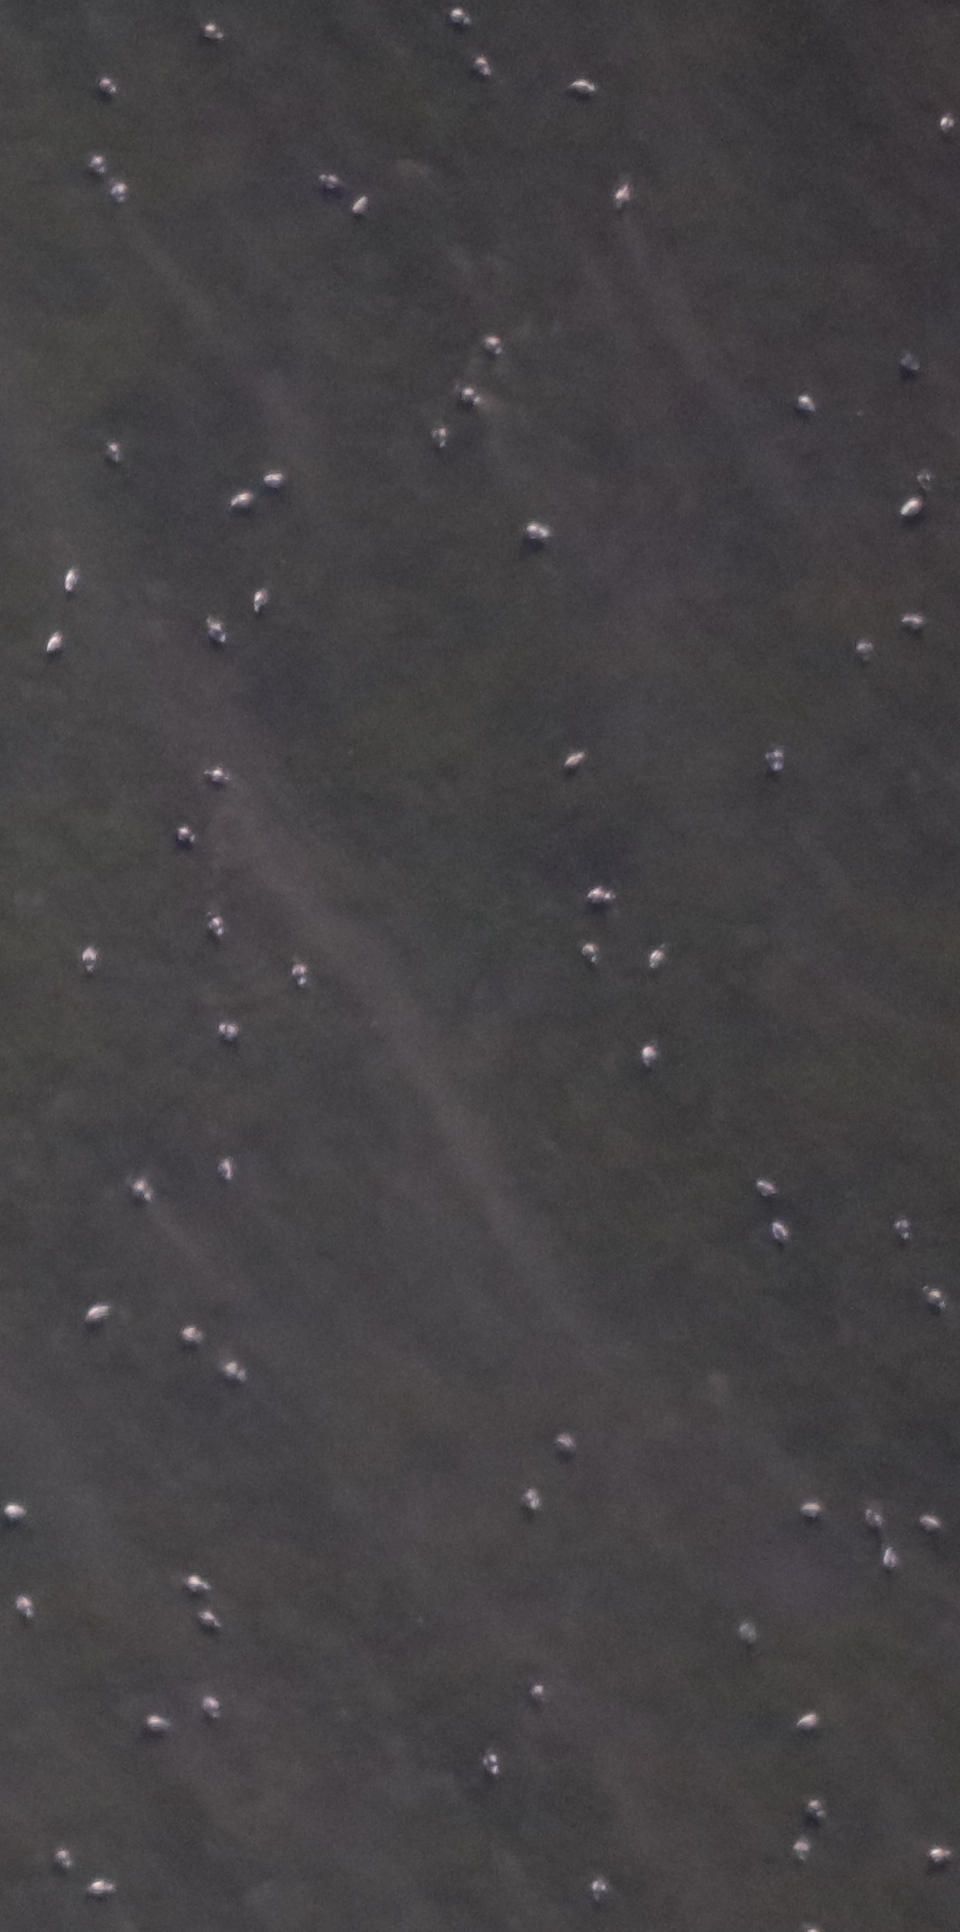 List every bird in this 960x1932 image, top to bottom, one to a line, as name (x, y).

brant (465, 22)
brant (212, 25)
brant (494, 67)
brant (578, 83)
brant (114, 87)
brant (951, 115)
brant (95, 161)
brant (335, 171)
brant (114, 192)
brant (616, 195)
brant (361, 202)
brant (502, 349)
brant (921, 356)
brant (471, 397)
brant (809, 412)
brant (442, 440)
brant (115, 447)
brant (930, 473)
brant (269, 478)
brant (917, 503)
brant (234, 504)
brant (541, 537)
brant (67, 577)
brant (268, 594)
brant (920, 621)
brant (212, 635)
brant (55, 641)
brant (868, 651)
brant (579, 766)
brant (777, 768)
brant (219, 771)
brant (198, 827)
brant (600, 897)
brant (226, 918)
brant (601, 950)
brant (89, 958)
brant (657, 963)
brant (304, 973)
brant (227, 1015)
brant (655, 1048)
brant (233, 1169)
brant (770, 1171)
brant (154, 1186)
brant (904, 1228)
brant (788, 1232)
brant (947, 1299)
brant (97, 1320)
brant (203, 1334)
brant (245, 1368)
brant (571, 1441)
brant (529, 1503)
brant (821, 1503)
brant (24, 1508)
brant (880, 1521)
brant (926, 1521)
brant (889, 1566)
brant (197, 1583)
brant (28, 1599)
brant (216, 1621)
brant (761, 1623)
brant (537, 1688)
brant (813, 1708)
brant (213, 1709)
brant (160, 1729)
brant (500, 1755)
brant (815, 1807)
brant (939, 1855)
brant (798, 1858)
brant (63, 1860)
brant (602, 1884)
brant (97, 1891)